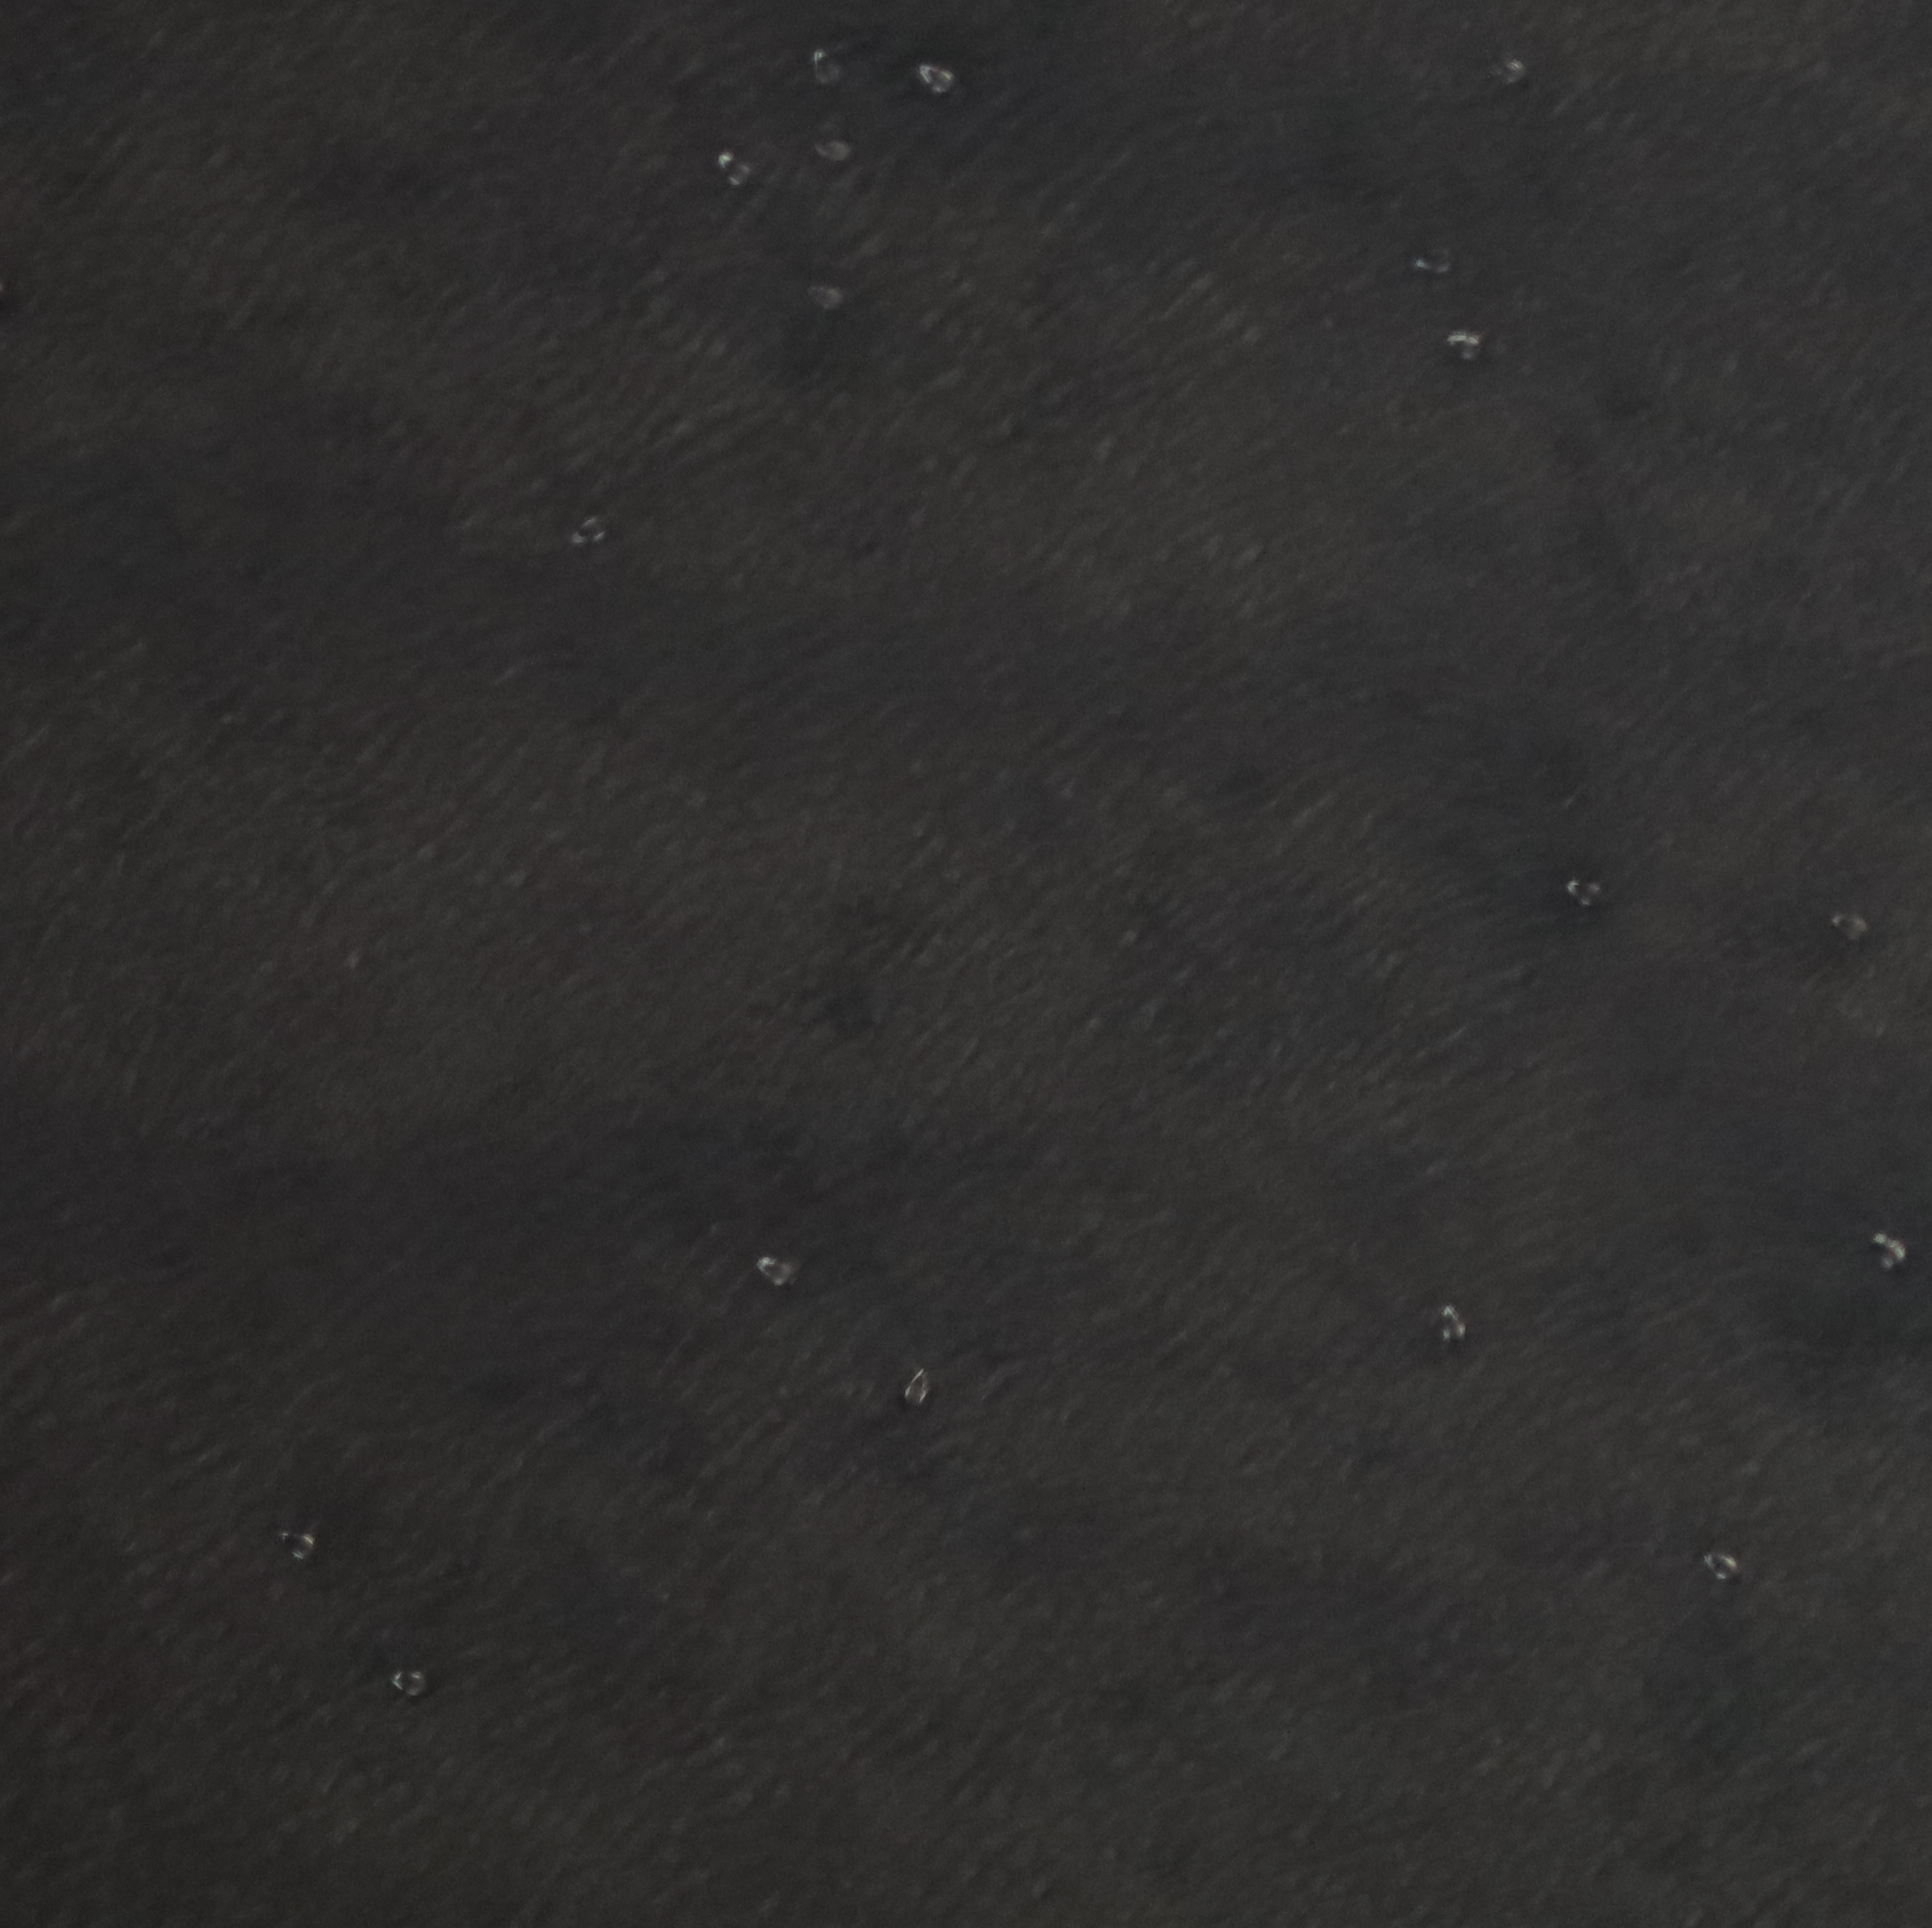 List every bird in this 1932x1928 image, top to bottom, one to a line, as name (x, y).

brant (1513, 68)
brant (826, 70)
brant (940, 79)
brant (833, 154)
brant (737, 168)
brant (1436, 260)
brant (1464, 338)
brant (592, 529)
brant (1586, 890)
brant (1852, 926)
brant (1891, 1250)
brant (778, 1271)
brant (1453, 1328)
brant (917, 1390)
brant (299, 1544)
brant (1724, 1565)
brant (413, 1684)